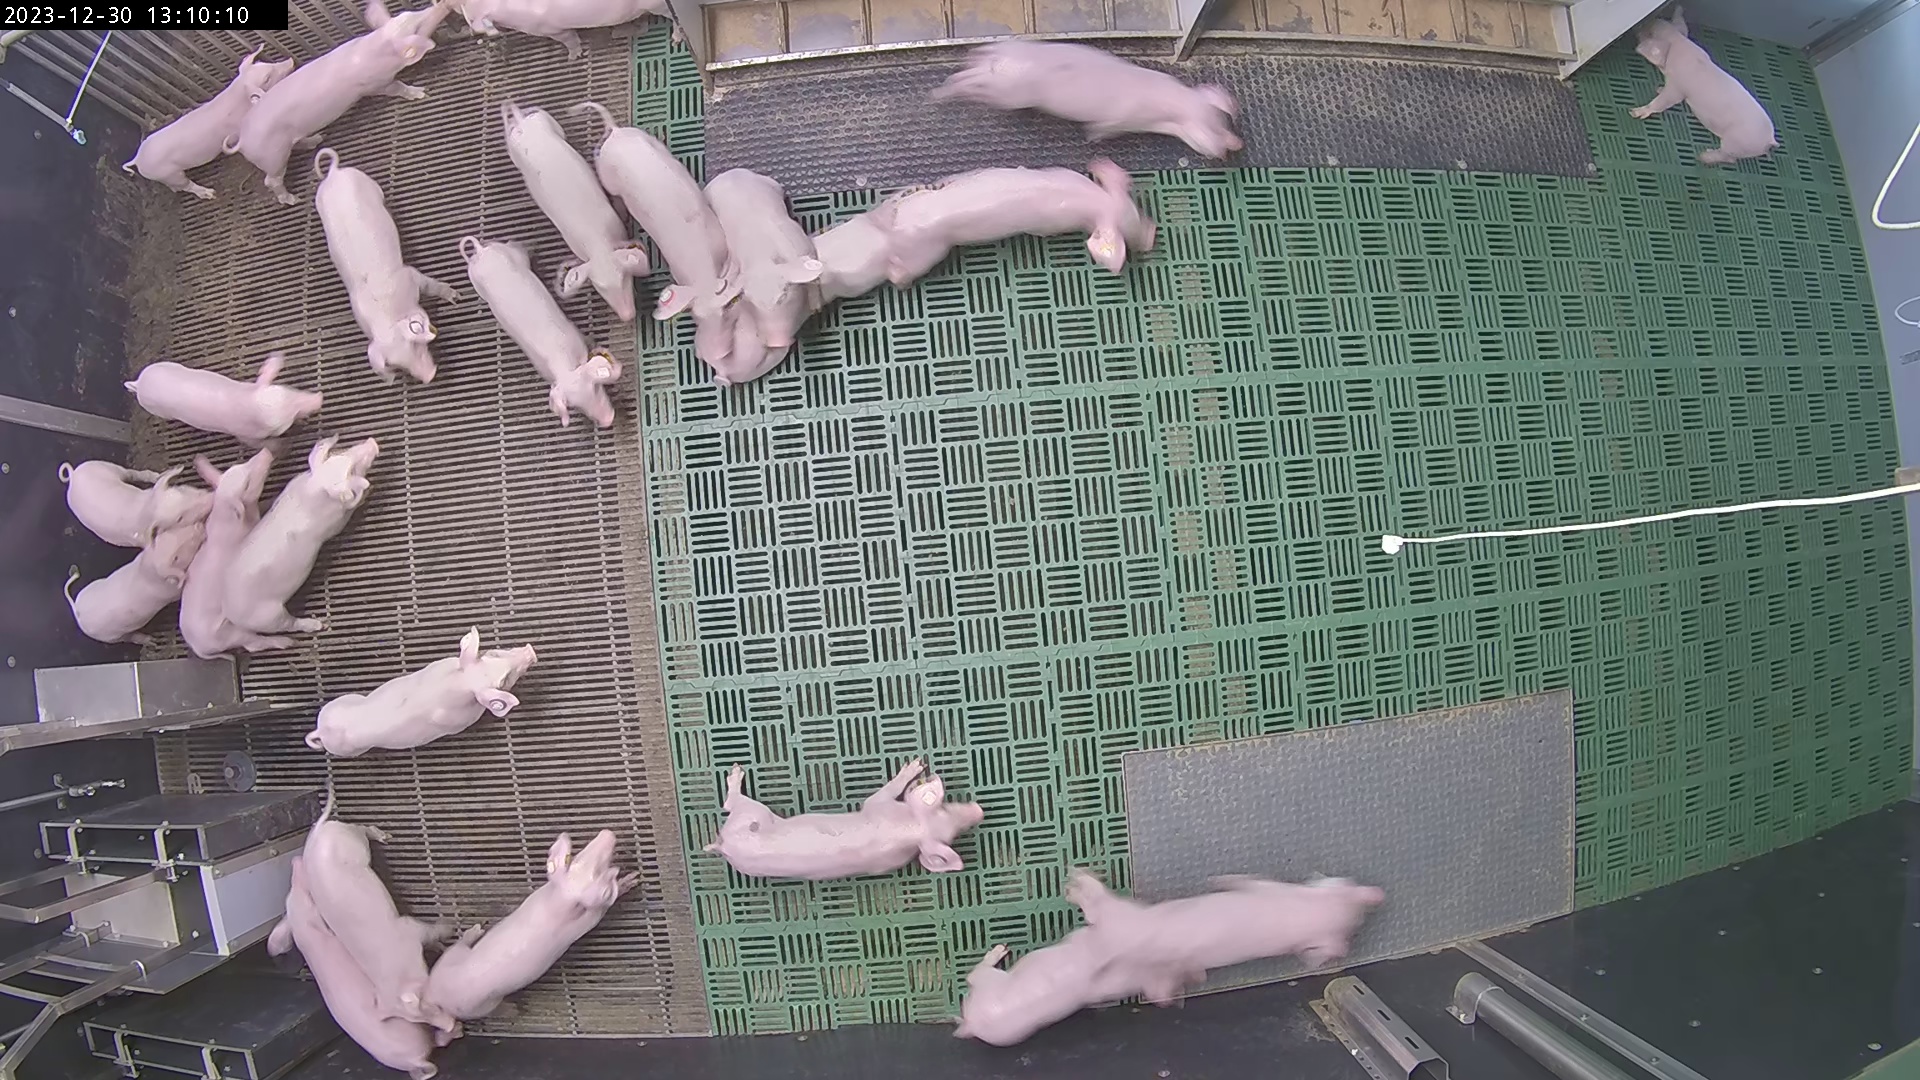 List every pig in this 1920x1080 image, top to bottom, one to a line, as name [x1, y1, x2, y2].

pig [454, 0, 686, 64]
pig [222, 2, 454, 205]
pig [1629, 4, 1780, 165]
pig [923, 38, 1247, 160]
pig [119, 46, 297, 200]
pig [498, 95, 653, 321]
pig [572, 100, 748, 359]
pig [309, 145, 460, 384]
pig [886, 158, 1159, 280]
pig [703, 170, 824, 347]
pig [692, 201, 912, 384]
pig [461, 234, 623, 431]
pig [126, 348, 326, 444]
pig [212, 434, 382, 635]
pig [178, 449, 297, 660]
pig [59, 459, 215, 548]
pig [62, 519, 208, 648]
pig [306, 626, 538, 760]
pig [706, 756, 983, 884]
pig [302, 786, 460, 1034]
pig [427, 828, 638, 1020]
pig [268, 853, 464, 1080]
pig [1065, 866, 1384, 983]
pig [950, 881, 1210, 1044]